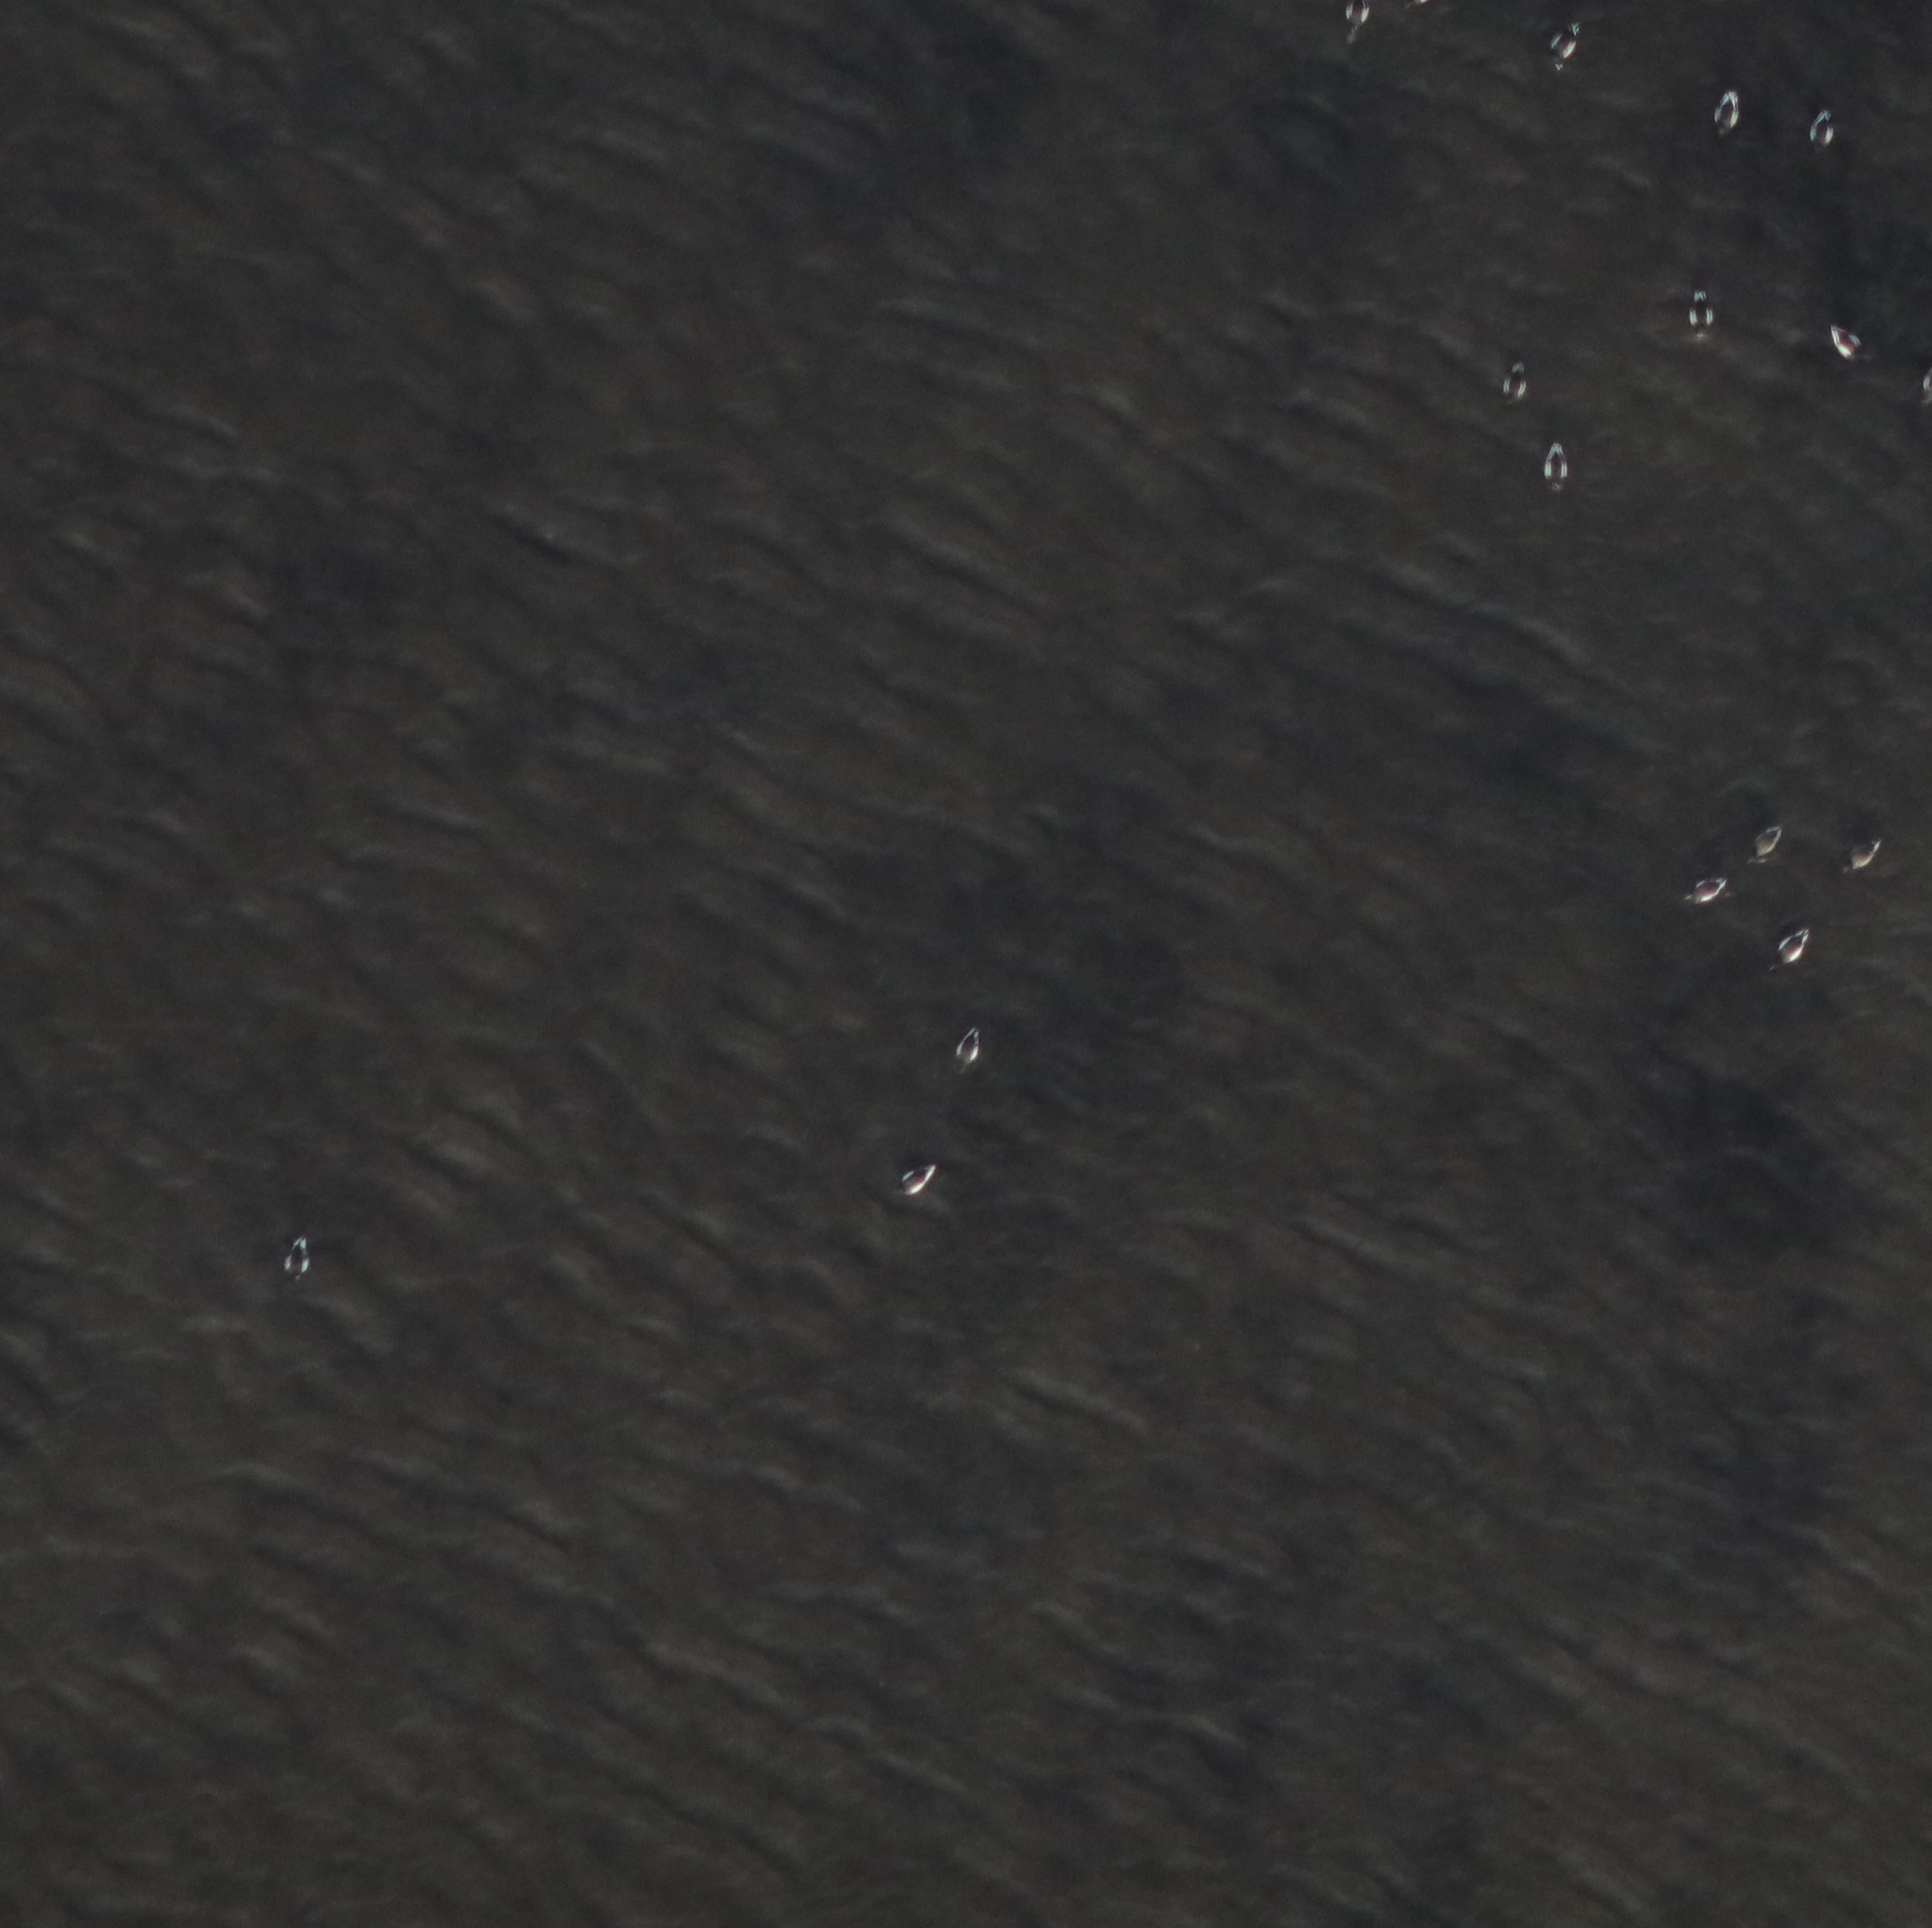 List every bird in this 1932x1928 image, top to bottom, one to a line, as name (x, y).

brant (1356, 14)
brant (1563, 46)
brant (1725, 116)
brant (1823, 131)
brant (1699, 315)
brant (1843, 341)
brant (1514, 382)
brant (1557, 466)
brant (1766, 843)
brant (1863, 854)
brant (1707, 887)
brant (1793, 946)
brant (968, 1050)
brant (915, 1180)
brant (296, 1259)